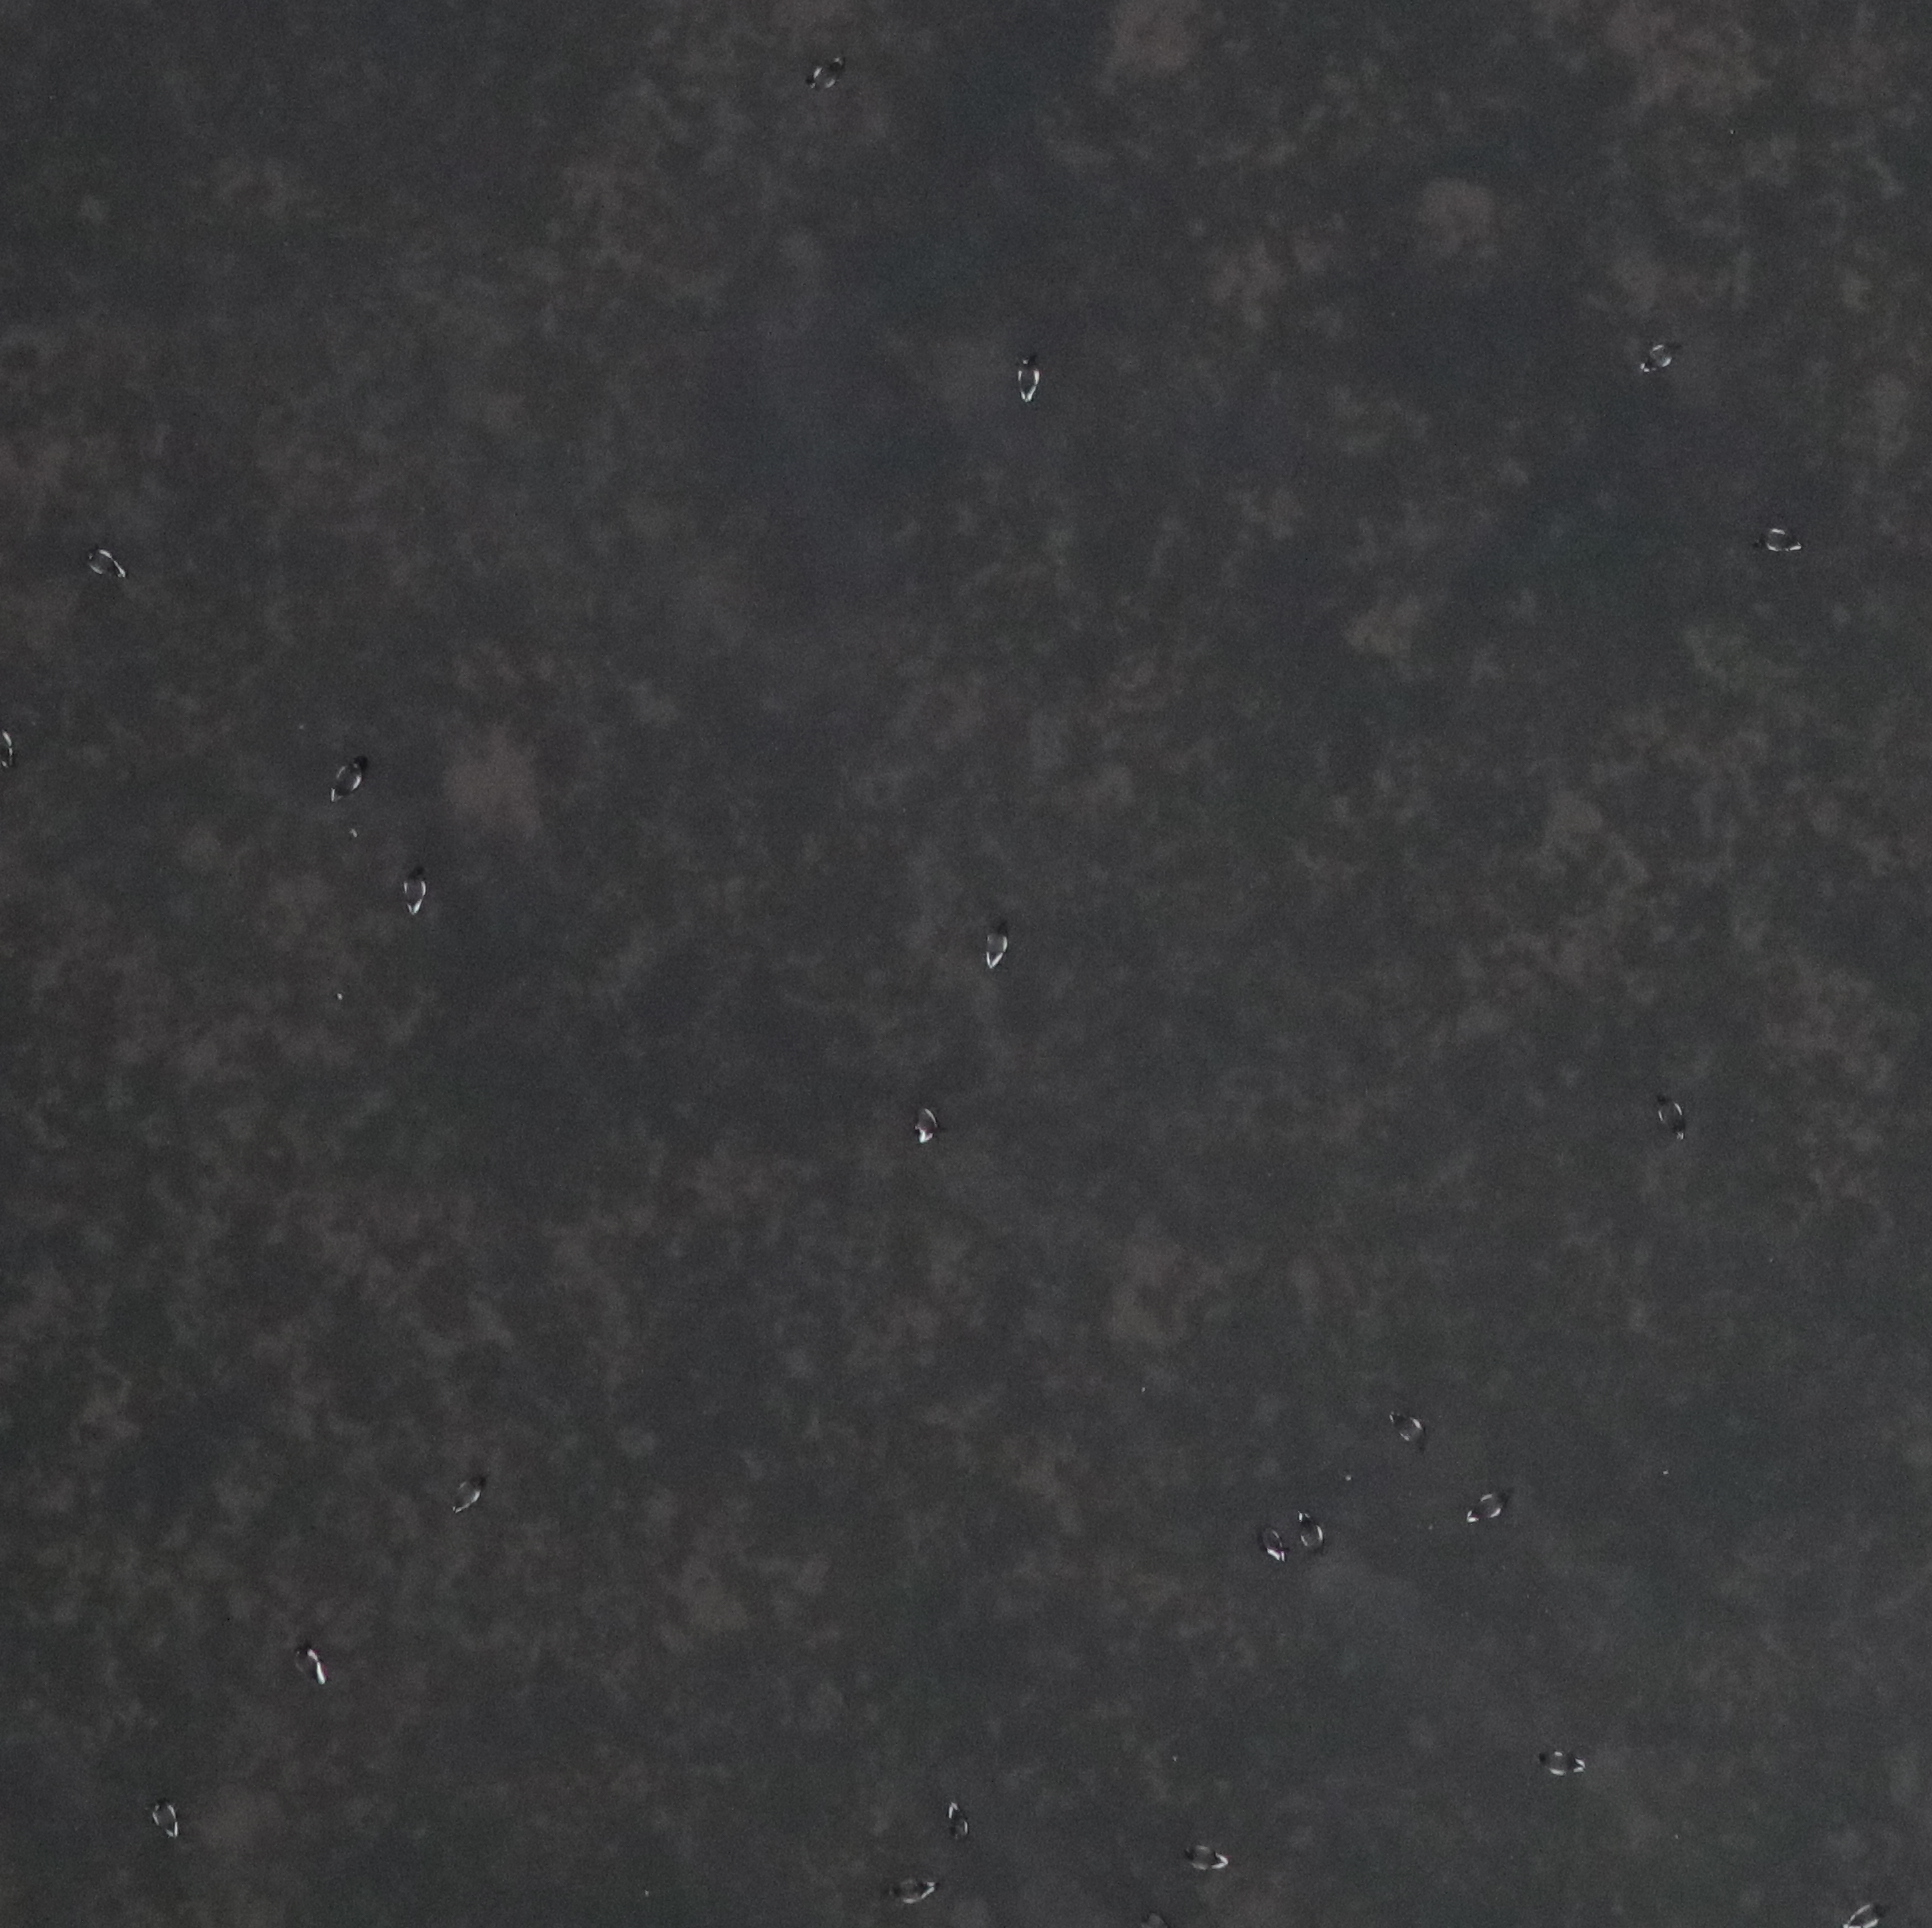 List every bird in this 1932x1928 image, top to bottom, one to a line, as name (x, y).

brant (827, 77)
brant (1657, 357)
brant (1030, 377)
brant (1778, 540)
brant (106, 563)
brant (5, 750)
brant (350, 781)
brant (415, 892)
brant (997, 947)
brant (1670, 1113)
brant (927, 1123)
brant (1407, 1429)
brant (469, 1496)
brant (1486, 1507)
brant (1310, 1533)
brant (1273, 1543)
brant (312, 1663)
brant (1560, 1763)
brant (167, 1818)
brant (958, 1821)
brant (1203, 1857)
brant (913, 1889)
brant (1866, 1919)